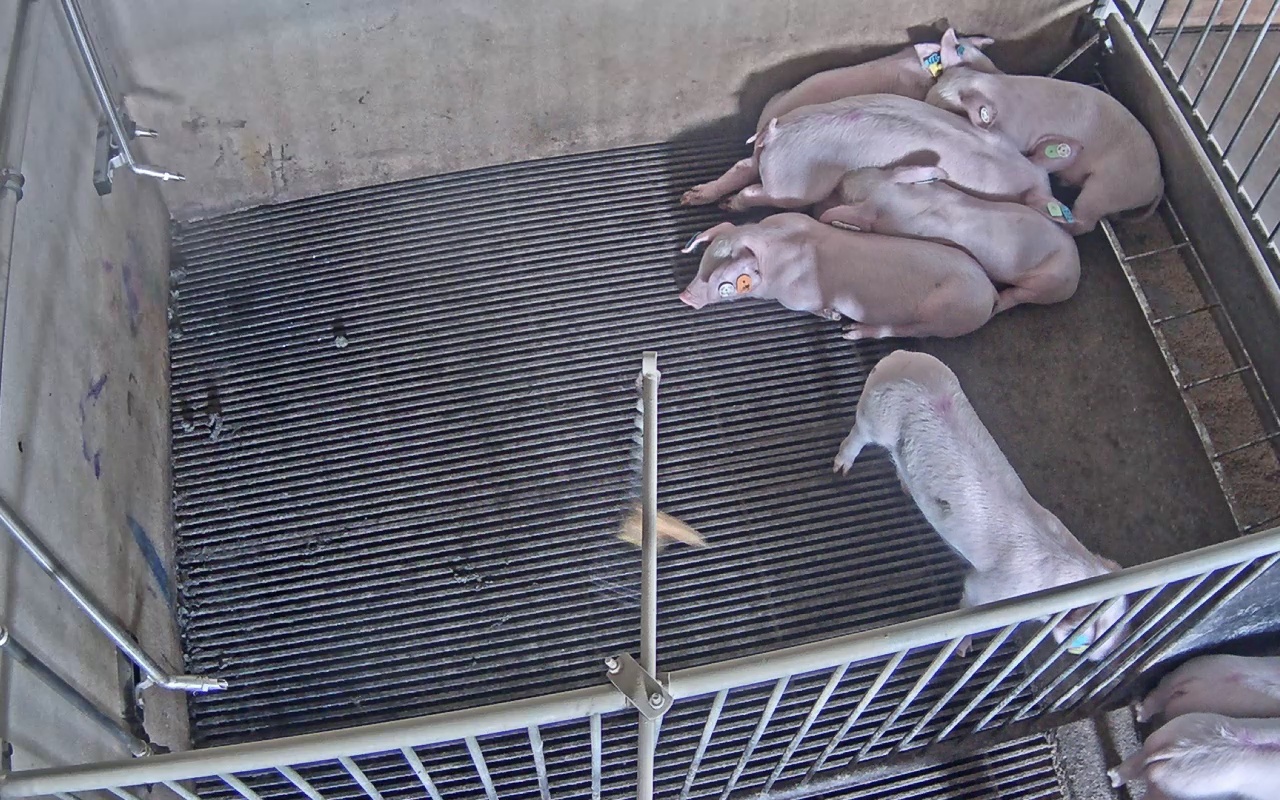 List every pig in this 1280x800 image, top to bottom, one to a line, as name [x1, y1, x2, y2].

pig [923, 27, 1166, 236]
pig [744, 35, 1011, 141]
pig [681, 93, 1082, 226]
pig [818, 163, 1082, 321]
pig [677, 213, 1000, 342]
pig [832, 348, 1133, 664]
pig [1134, 652, 1279, 724]
pig [1107, 712, 1279, 799]